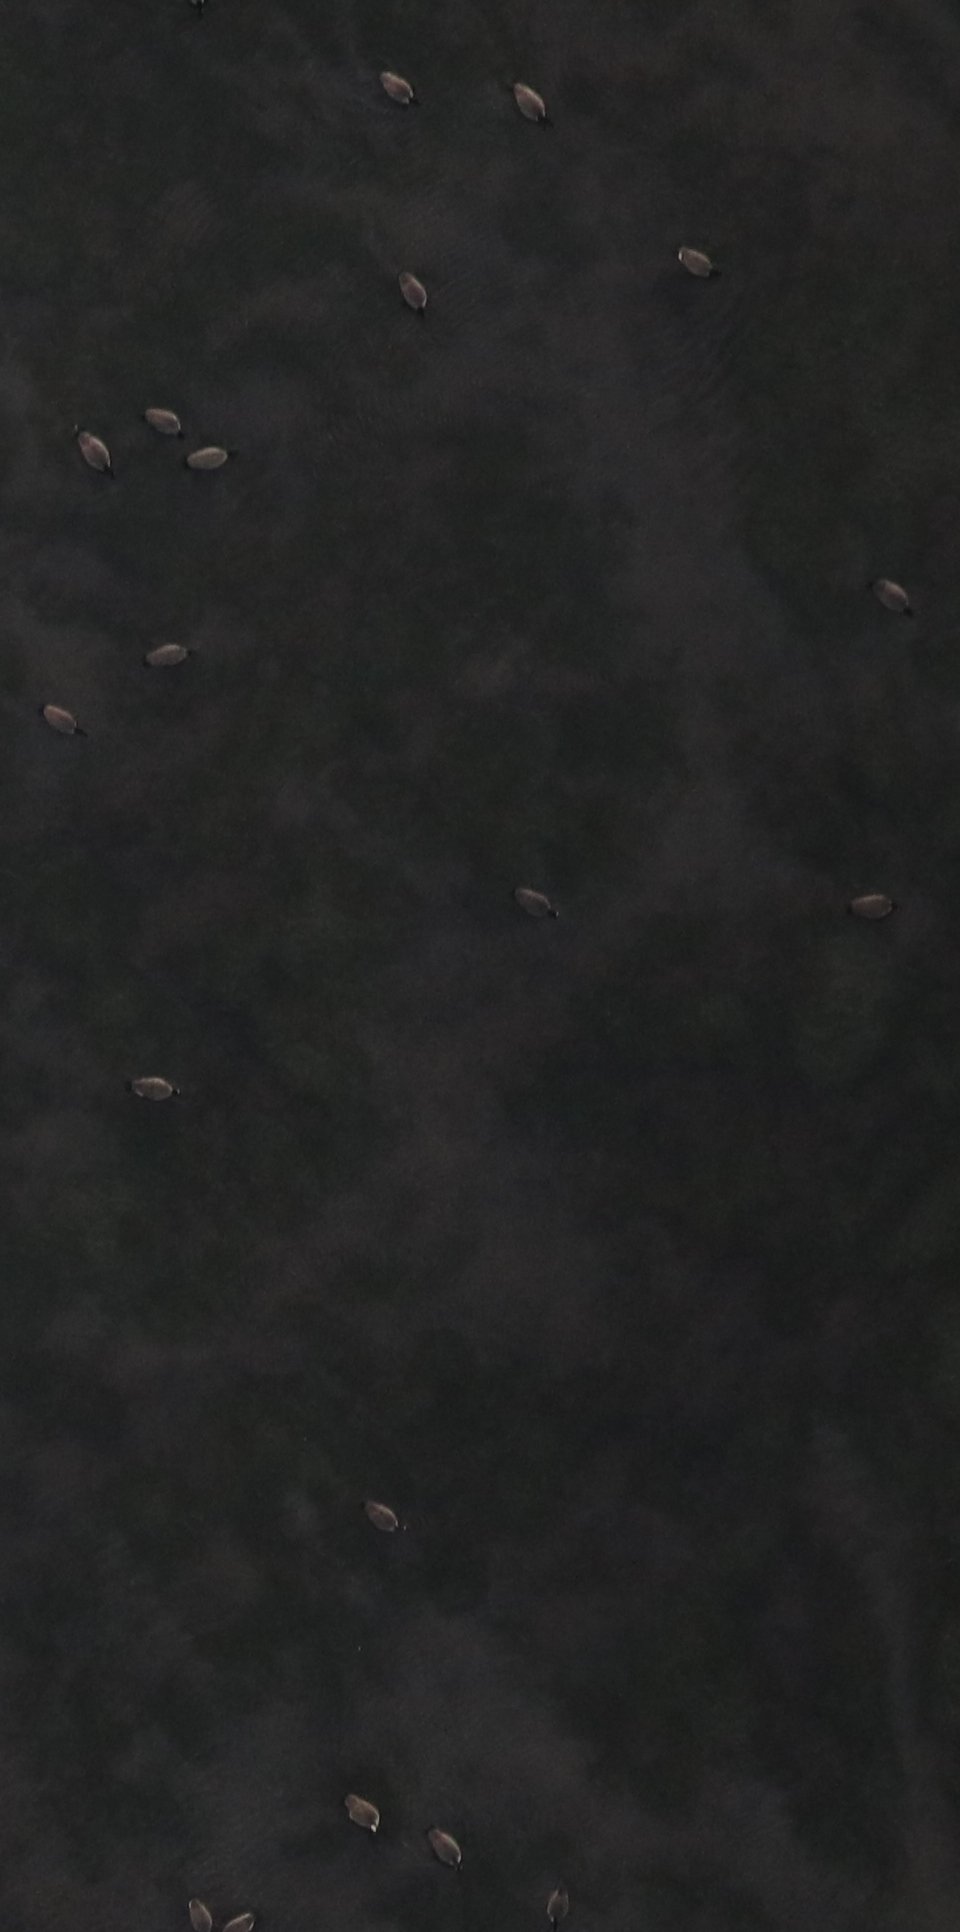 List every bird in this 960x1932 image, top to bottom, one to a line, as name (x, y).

Canada goose (395, 85)
Canada goose (528, 101)
Canada goose (698, 260)
Canada goose (413, 292)
Canada goose (162, 421)
Canada goose (92, 450)
Canada goose (206, 458)
Canada goose (893, 596)
Canada goose (167, 658)
Canada goose (59, 720)
Canada goose (535, 903)
Canada goose (874, 908)
Canada goose (153, 1088)
Canada goose (380, 1517)
Canada goose (362, 1811)
Canada goose (444, 1847)
Canada goose (559, 1909)
Canada goose (205, 1922)
Canada goose (234, 1926)